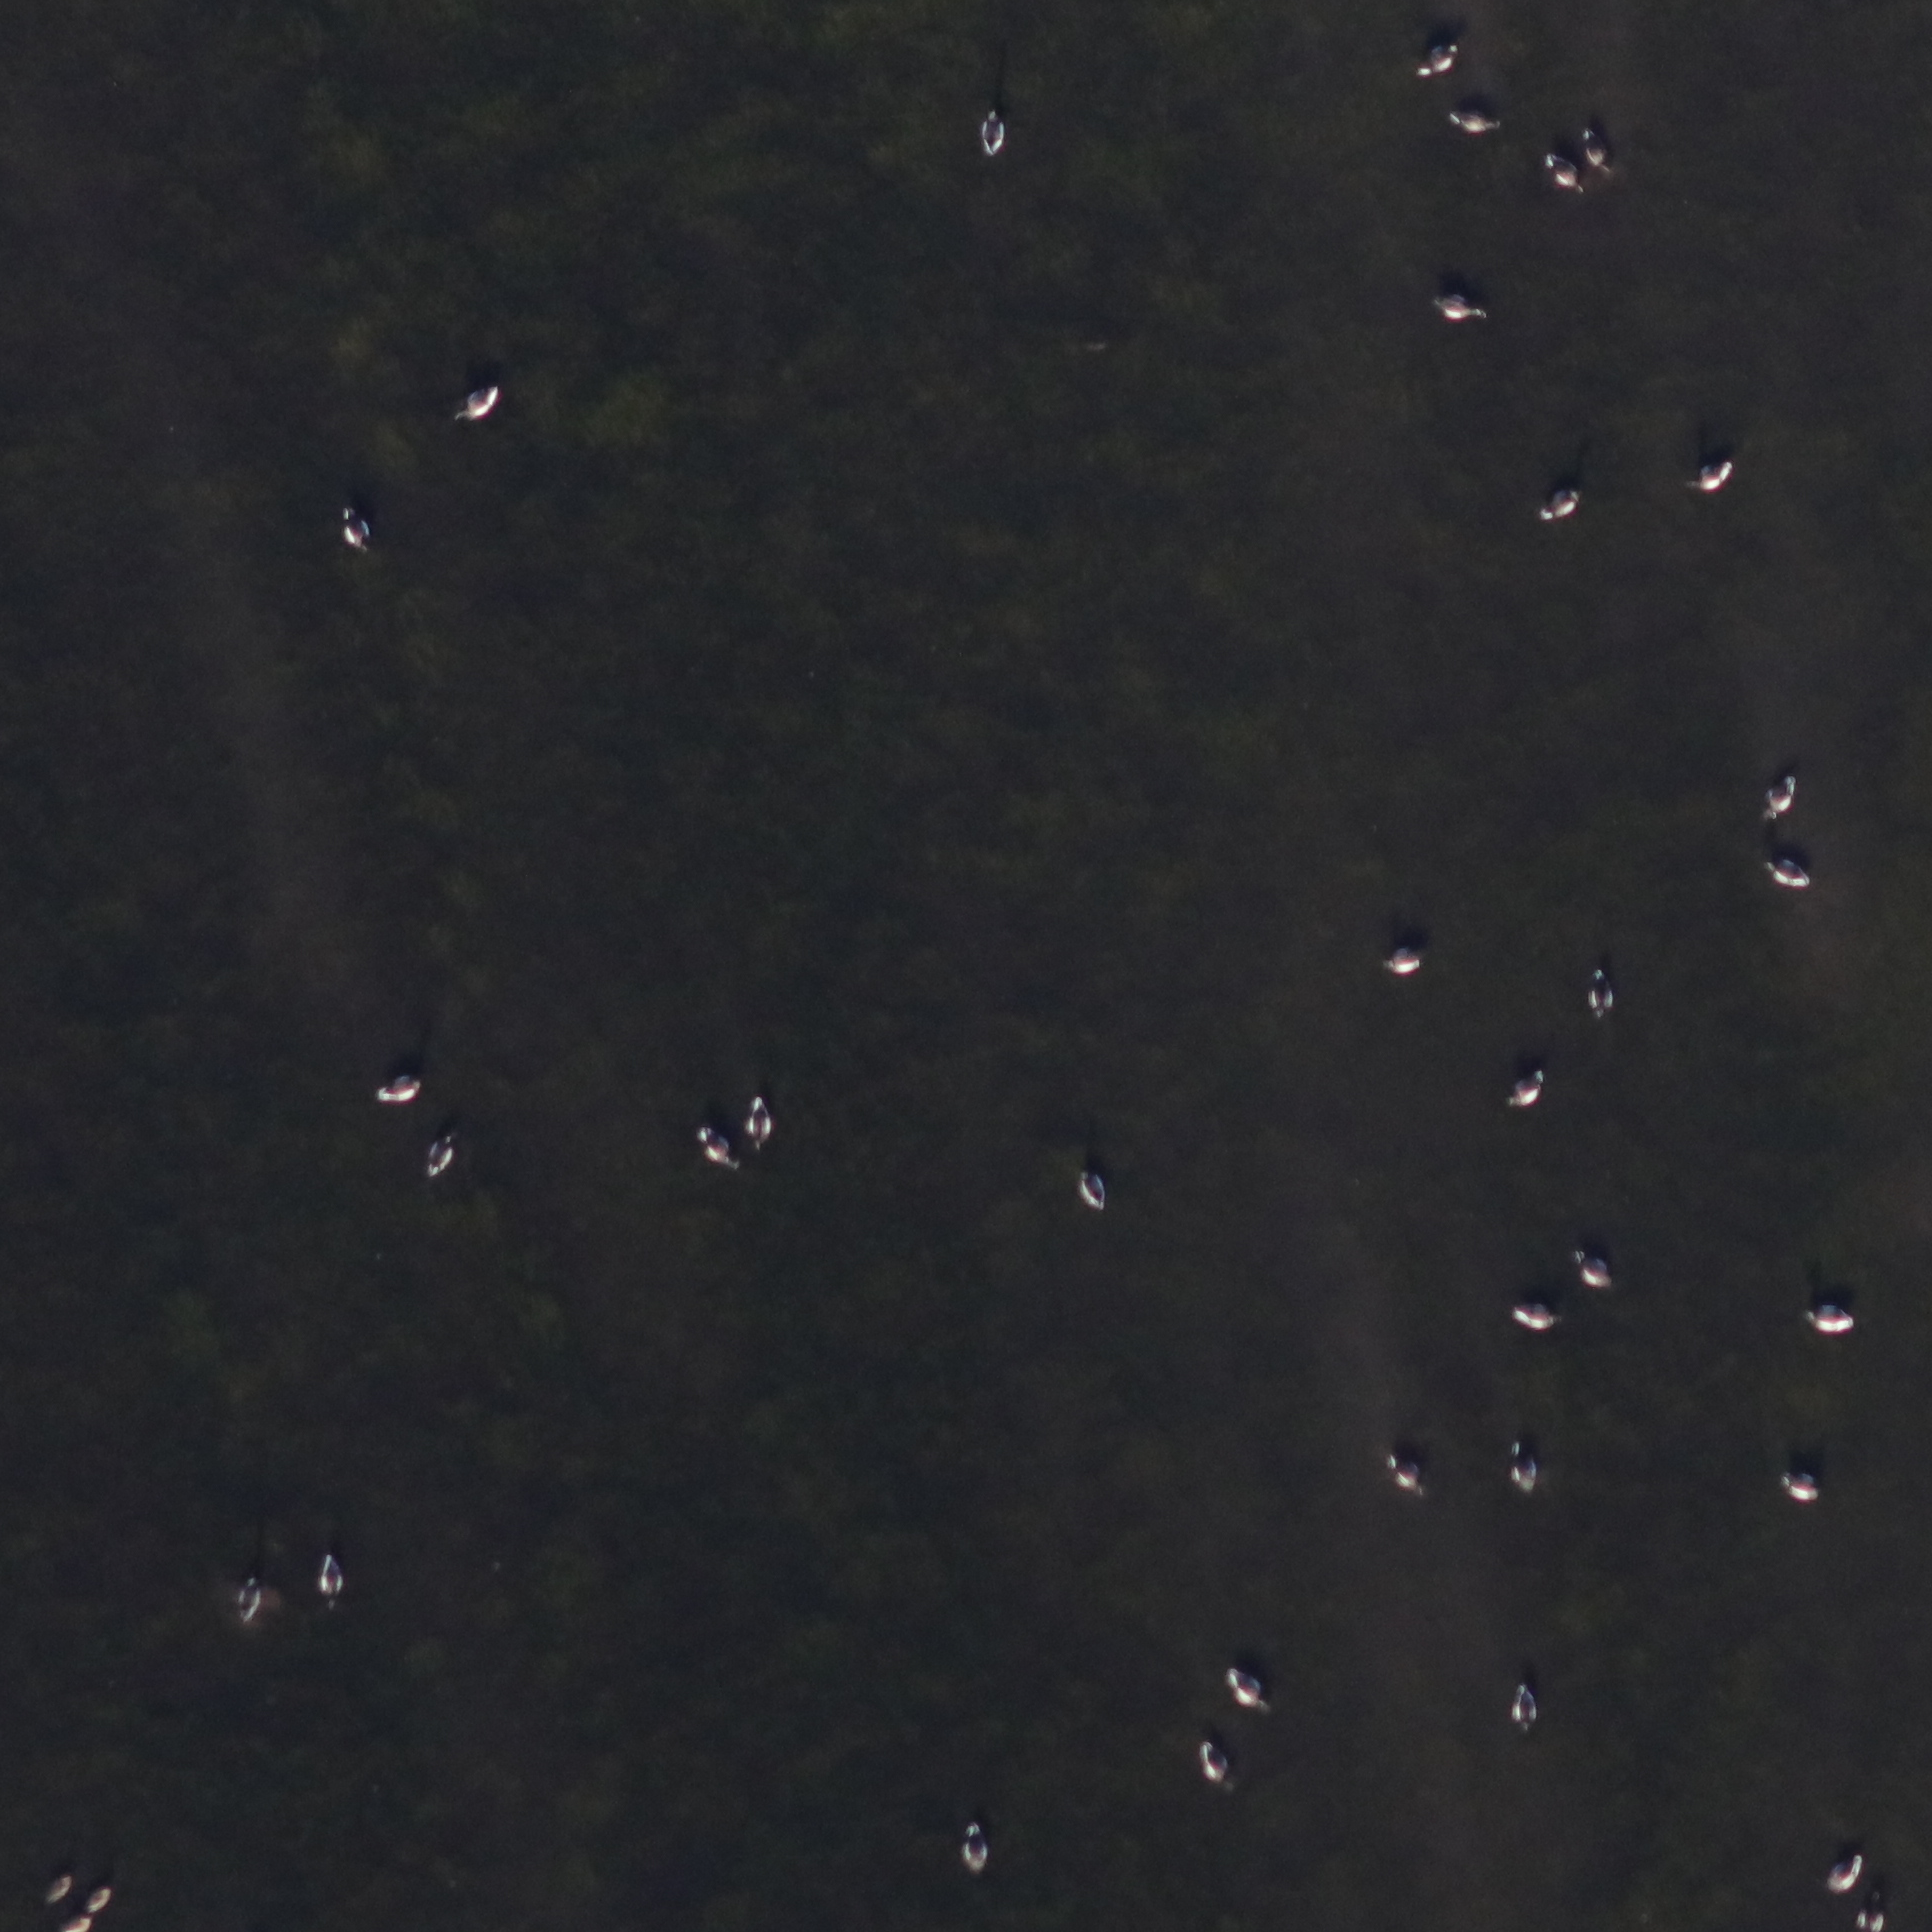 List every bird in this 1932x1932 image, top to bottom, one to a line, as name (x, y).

brant (1438, 59)
brant (1474, 122)
brant (994, 130)
brant (1591, 152)
brant (1559, 176)
brant (1457, 307)
brant (480, 401)
brant (1714, 478)
brant (1560, 505)
brant (358, 529)
brant (1778, 798)
brant (1786, 872)
brant (1408, 961)
brant (1601, 994)
brant (402, 1089)
brant (1529, 1095)
brant (760, 1124)
brant (720, 1145)
brant (439, 1152)
brant (1092, 1185)
brant (1594, 1269)
brant (1538, 1317)
brant (1829, 1318)
brant (1521, 1470)
brant (1409, 1475)
brant (1802, 1482)
brant (332, 1577)
brant (252, 1598)
brant (1247, 1688)
brant (1523, 1707)
brant (1216, 1760)
brant (977, 1848)
brant (1843, 1873)
brant (55, 1889)
brant (98, 1898)
brant (1870, 1924)